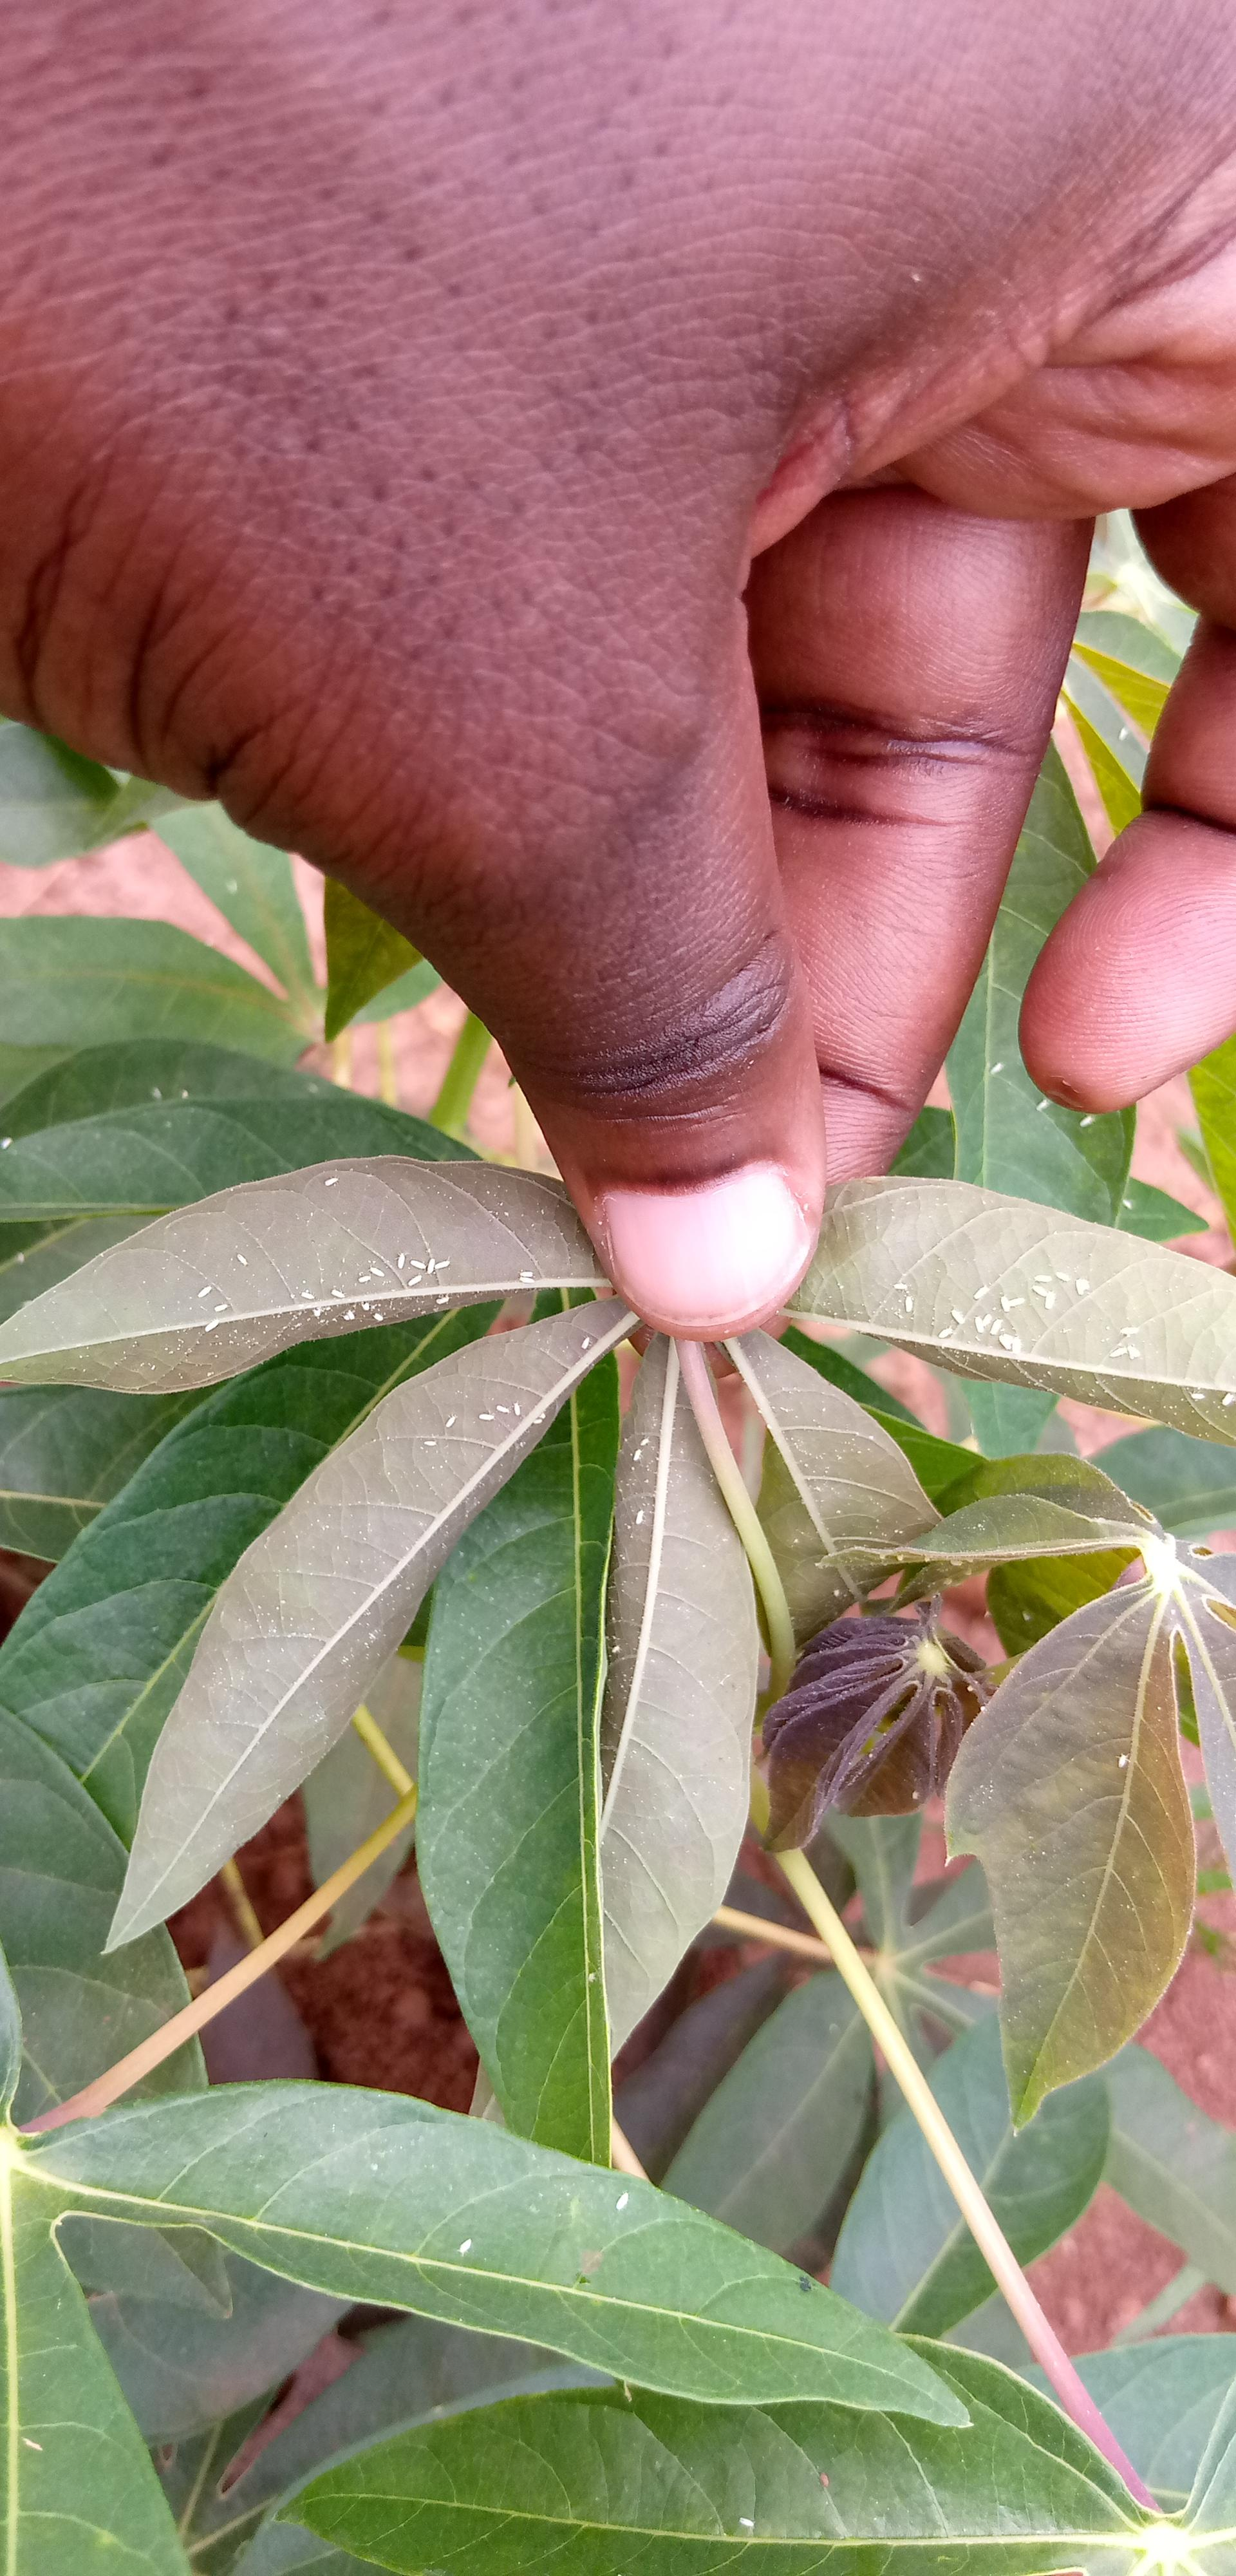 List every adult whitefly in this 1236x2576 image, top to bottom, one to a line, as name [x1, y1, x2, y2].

whitefly [988, 1061, 1004, 1076]
whitefly [1034, 1096, 1049, 1112]
whitefly [1078, 1113, 1096, 1129]
whitefly [323, 1176, 342, 1188]
whitefly [1121, 1198, 1134, 1212]
whitefly [396, 1250, 406, 1270]
whitefly [235, 1252, 249, 1268]
whitefly [427, 1258, 436, 1274]
whitefly [409, 1258, 427, 1271]
whitefly [434, 1258, 451, 1271]
whitefly [368, 1266, 386, 1278]
whitefly [519, 1269, 535, 1278]
whitefly [1054, 1269, 1070, 1283]
whitefly [1033, 1272, 1053, 1283]
whitefly [356, 1273, 371, 1283]
whitefly [406, 1273, 423, 1288]
whitefly [518, 1276, 535, 1284]
whitefly [1074, 1276, 1083, 1297]
whitefly [1083, 1279, 1092, 1291]
whitefly [890, 1281, 909, 1291]
whitefly [972, 1283, 991, 1302]
whitefly [1031, 1283, 1047, 1298]
whitefly [196, 1283, 214, 1299]
whitefly [329, 1288, 347, 1300]
whitefly [1044, 1289, 1057, 1311]
whitefly [299, 1290, 316, 1301]
whitefly [903, 1294, 915, 1314]
whitefly [999, 1294, 1011, 1314]
whitefly [432, 1295, 453, 1307]
whitefly [1009, 1296, 1025, 1308]
whitefly [212, 1302, 229, 1313]
whitefly [360, 1302, 371, 1313]
whitefly [311, 1307, 323, 1320]
whitefly [950, 1307, 966, 1325]
whitefly [346, 1310, 357, 1322]
whitefly [371, 1311, 384, 1323]
whitefly [983, 1311, 993, 1327]
whitefly [342, 1313, 350, 1322]
whitefly [974, 1314, 985, 1334]
whitefly [203, 1318, 220, 1334]
whitefly [988, 1318, 1004, 1336]
whitefly [1117, 1323, 1140, 1337]
whitefly [936, 1325, 954, 1339]
whitefly [1003, 1332, 1013, 1344]
whitefly [1011, 1334, 1022, 1355]
whitefly [579, 1335, 594, 1351]
whitefly [997, 1335, 1011, 1350]
whitefly [1127, 1344, 1135, 1361]
whitefly [1108, 1345, 1127, 1359]
whitefly [1133, 1347, 1142, 1359]
whitefly [1189, 1391, 1206, 1401]
whitefly [1220, 1392, 1234, 1406]
whitefly [512, 1400, 523, 1417]
whitefly [495, 1404, 511, 1416]
whitefly [476, 1411, 496, 1422]
whitefly [538, 1412, 547, 1419]
whitefly [442, 1414, 459, 1429]
whitefly [530, 1418, 543, 1426]
whitefly [639, 1435, 651, 1446]
whitefly [422, 1440, 437, 1449]
whitefly [630, 1447, 643, 1463]
whitefly [631, 1507, 646, 1526]
whitefly [895, 1553, 905, 1562]
whitefly [949, 1559, 964, 1567]
whitefly [608, 1643, 623, 1655]
whitefly [965, 1683, 975, 1694]
whitefly [1114, 1751, 1130, 1772]
whitefly [612, 2188, 632, 2211]
whitefly [456, 2237, 478, 2257]
whitefly [736, 2515, 756, 2531]